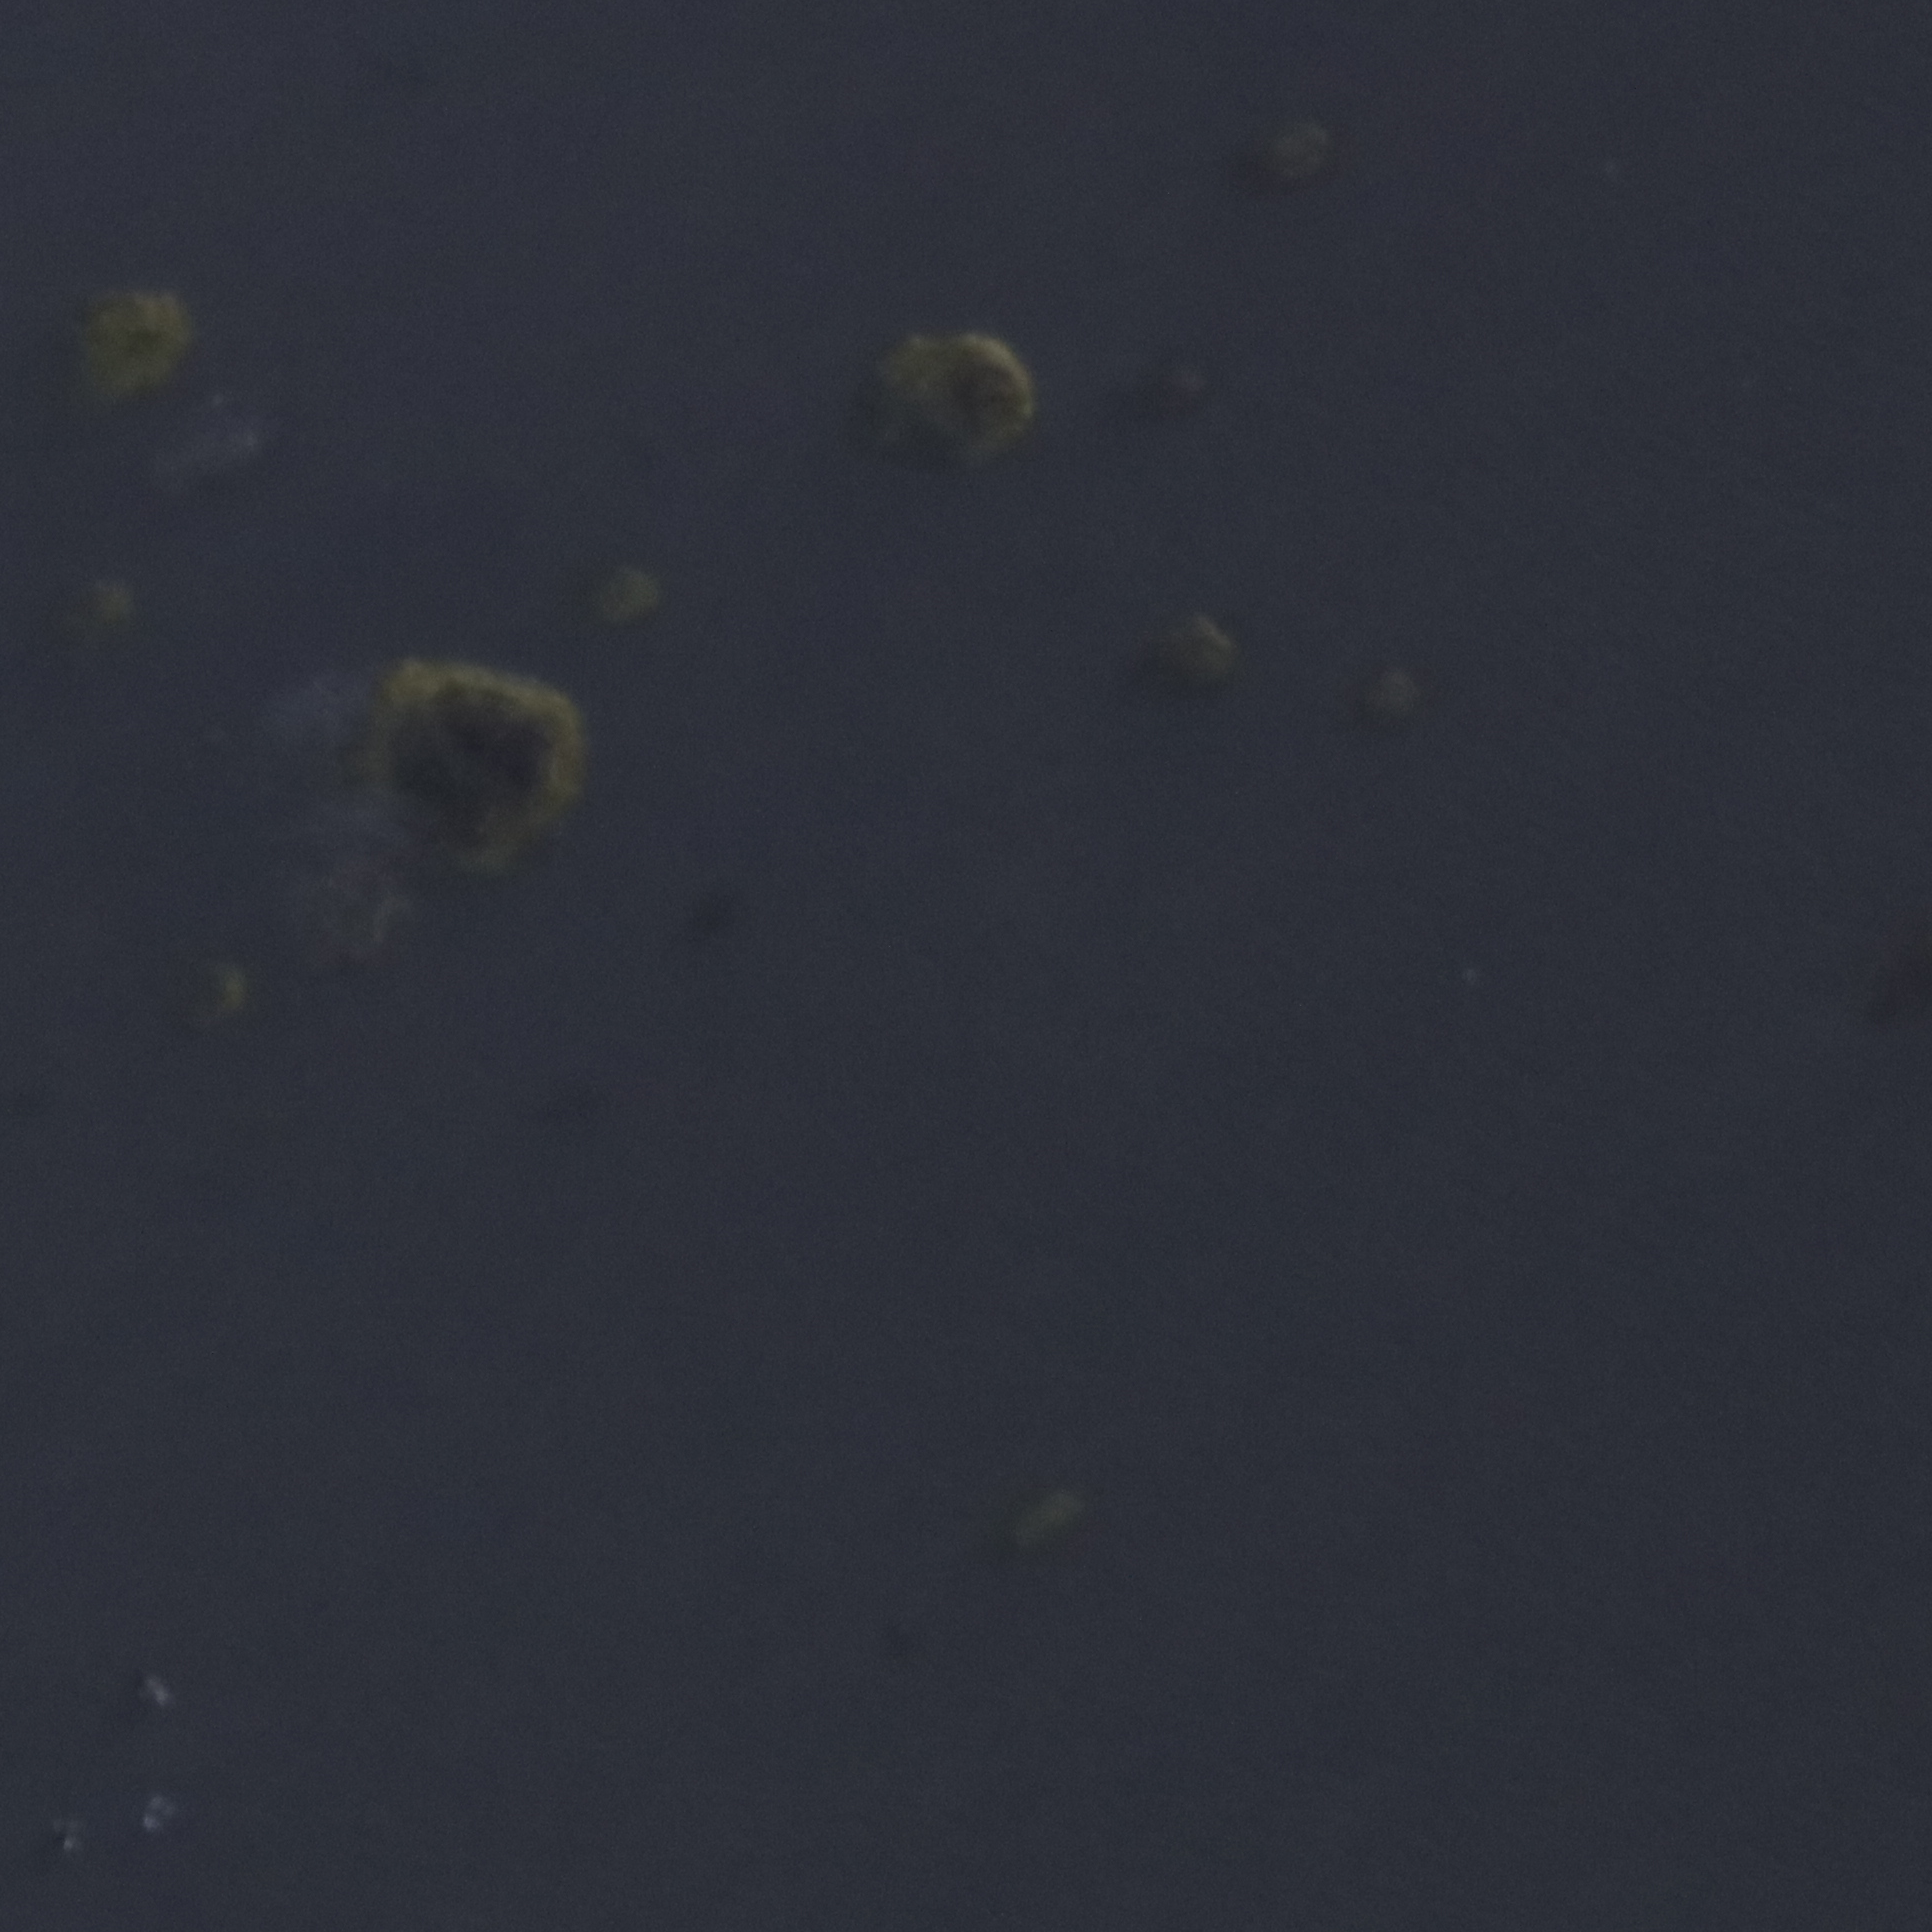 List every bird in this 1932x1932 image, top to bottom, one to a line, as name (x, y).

brant (150, 1692)
brant (153, 1812)
brant (67, 1829)